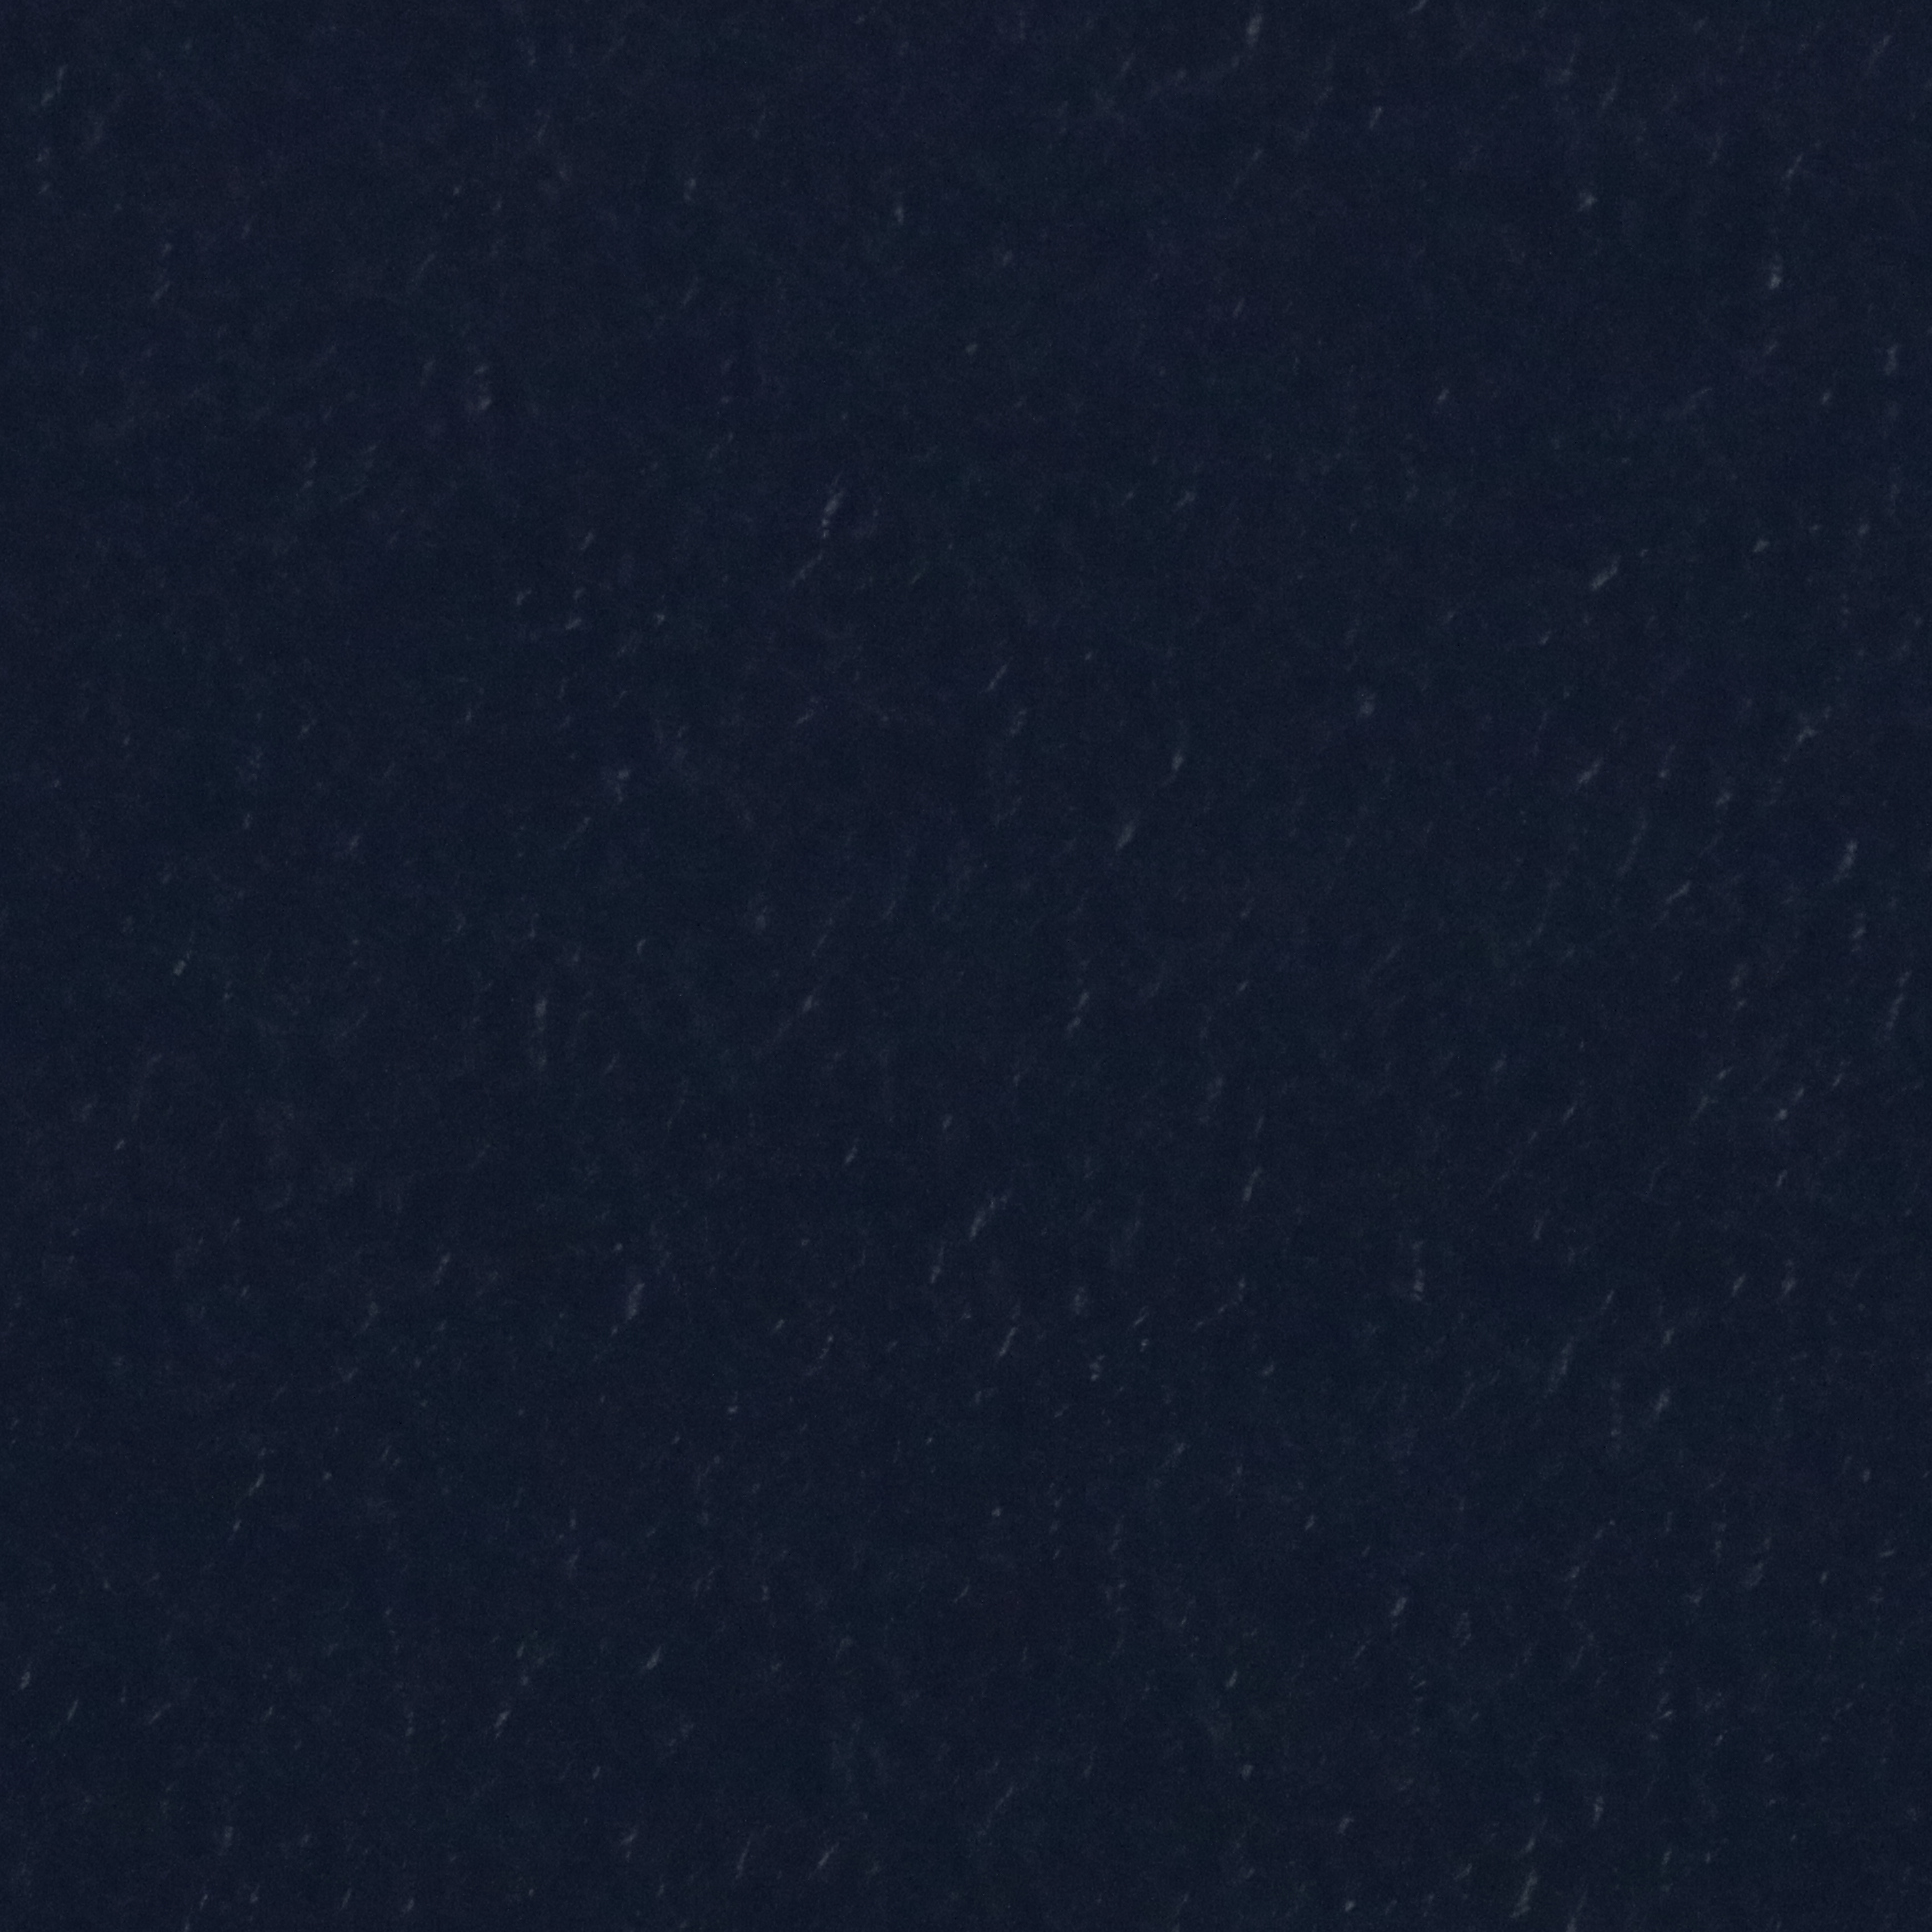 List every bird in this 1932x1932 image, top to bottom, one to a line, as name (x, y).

None